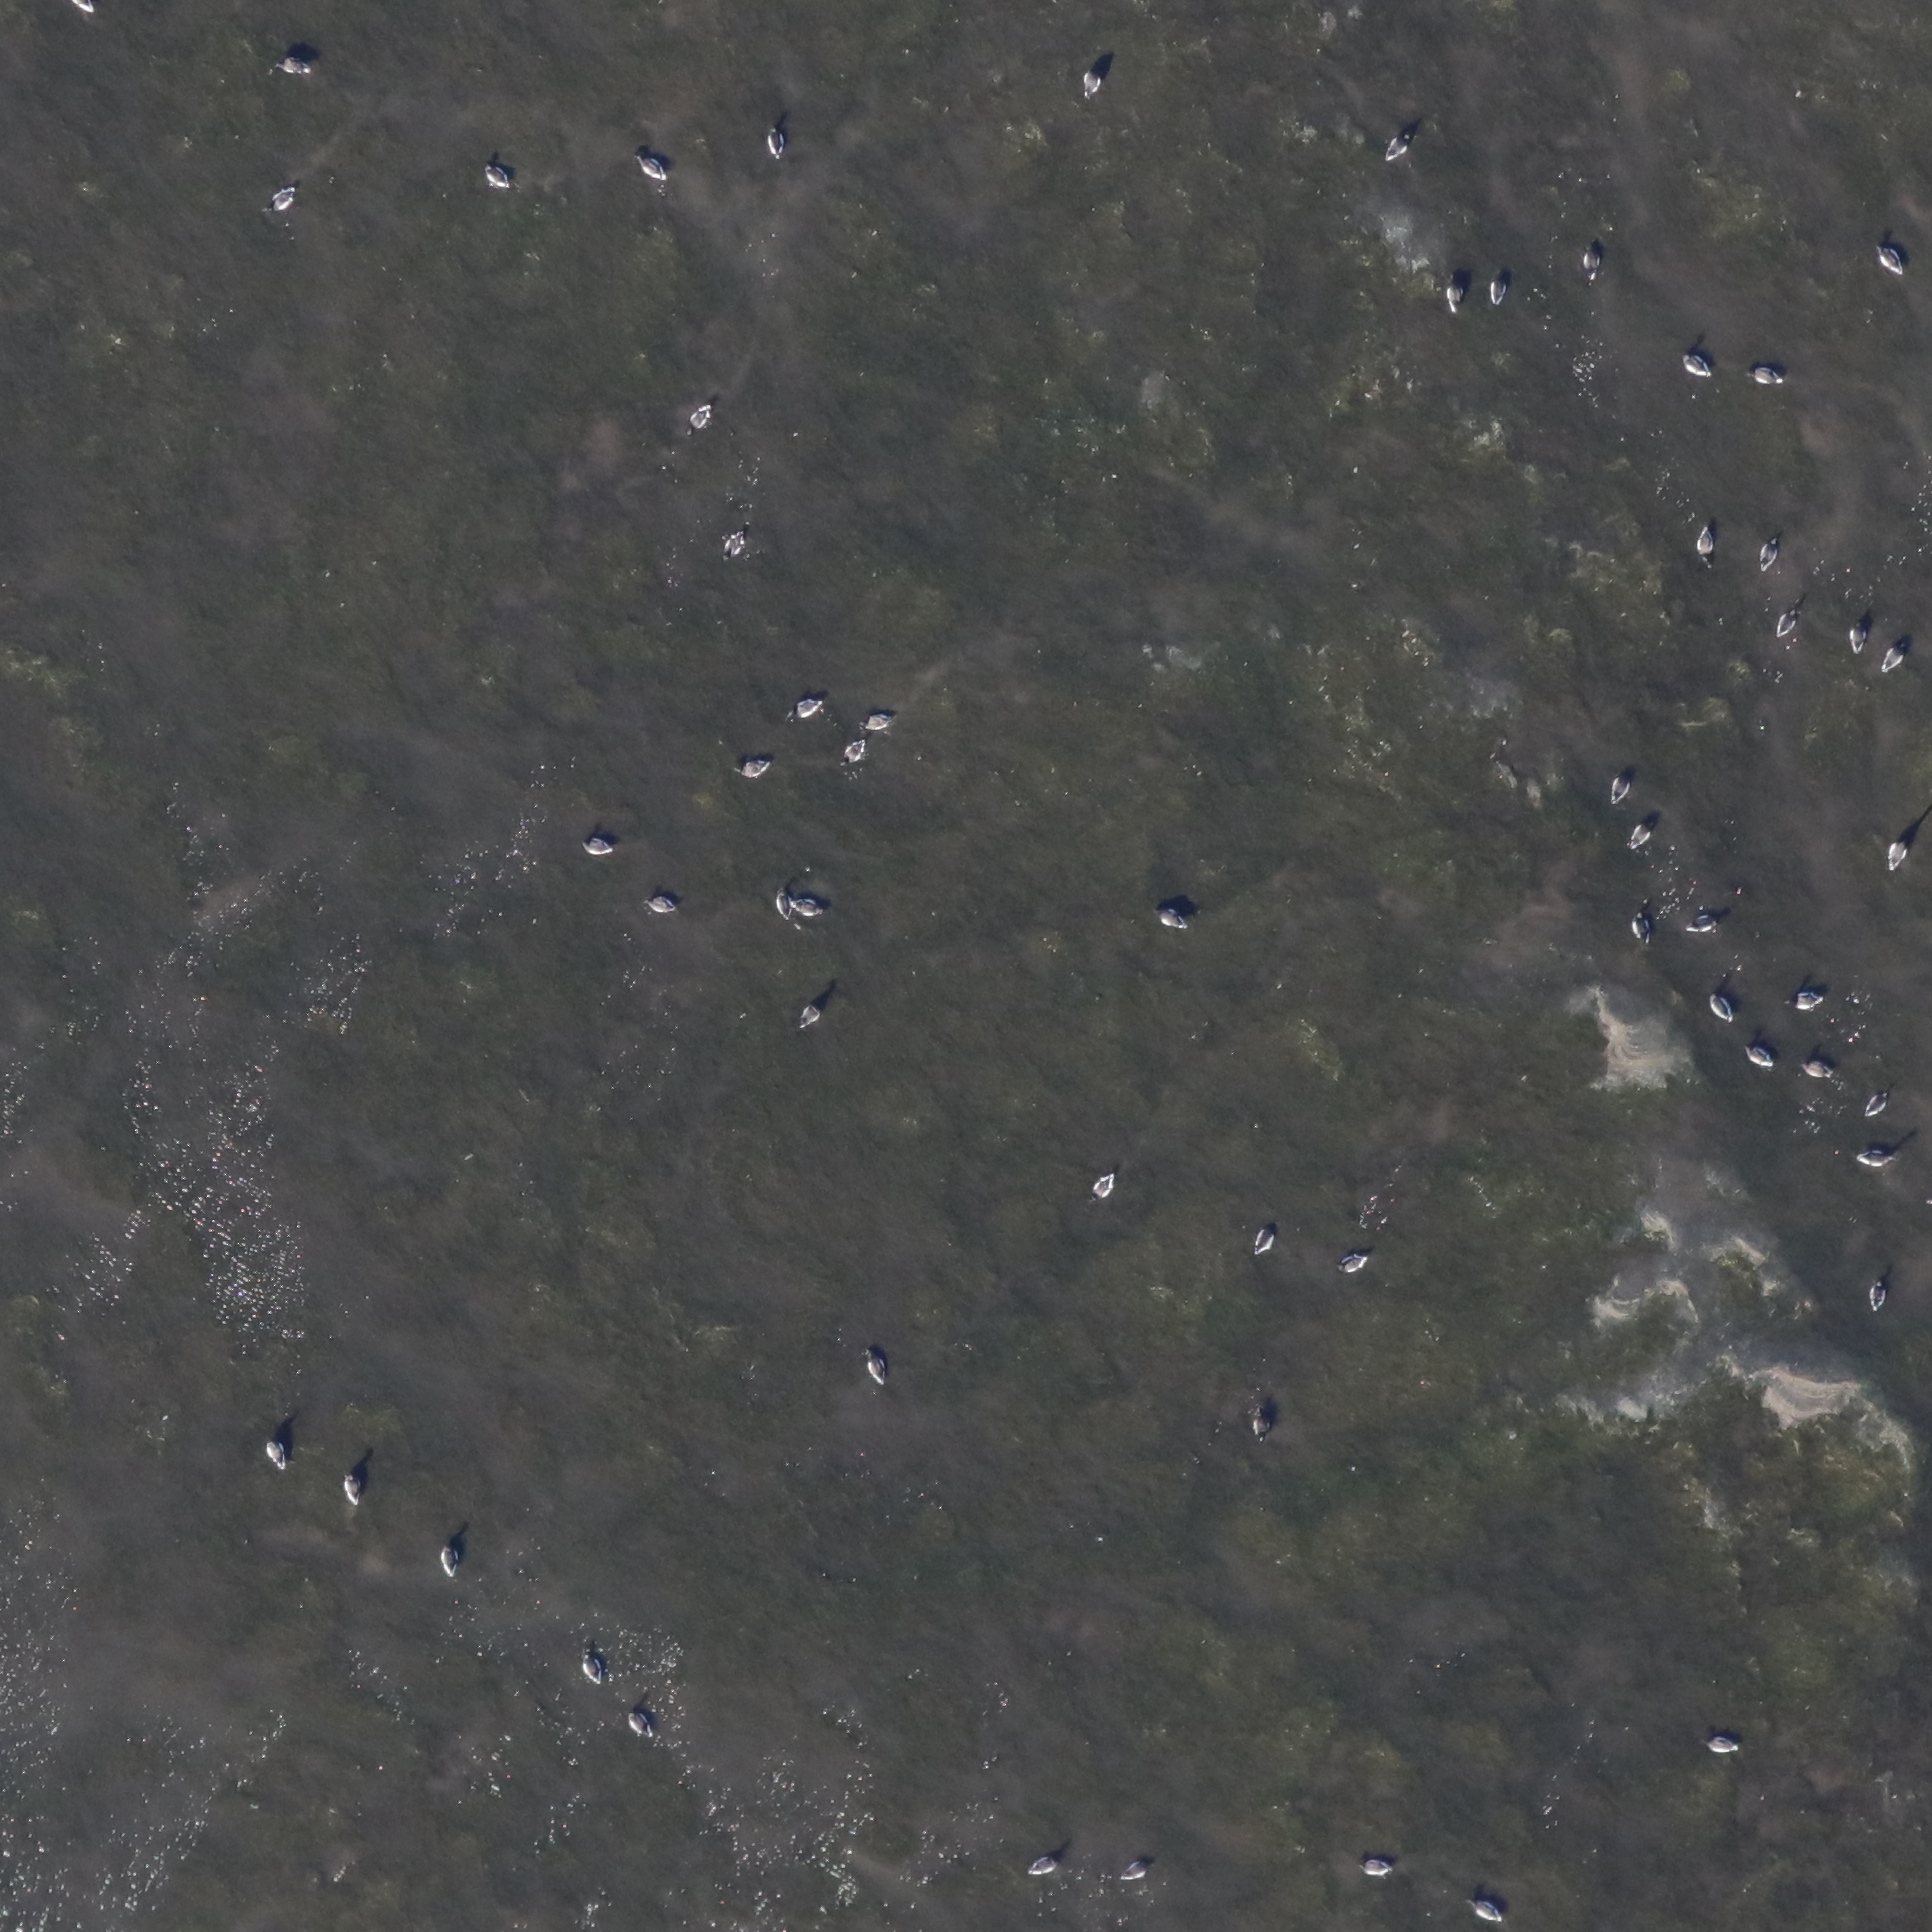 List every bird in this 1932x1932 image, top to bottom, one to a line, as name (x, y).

brant (292, 66)
brant (1093, 82)
brant (778, 140)
brant (1398, 148)
brant (651, 167)
brant (498, 176)
brant (281, 200)
brant (1891, 260)
brant (1590, 263)
brant (1499, 290)
brant (1454, 294)
brant (1696, 363)
brant (1766, 374)
brant (701, 418)
brant (1705, 542)
brant (734, 544)
brant (1768, 553)
brant (1787, 621)
brant (1856, 636)
brant (1893, 656)
brant (807, 709)
brant (877, 722)
brant (855, 754)
brant (754, 767)
brant (1620, 787)
brant (1639, 835)
brant (597, 845)
brant (1897, 853)
brant (661, 903)
brant (799, 905)
brant (1172, 916)
brant (1700, 922)
brant (1642, 926)
brant (1806, 998)
brant (1720, 1005)
brant (812, 1014)
brant (1758, 1054)
brant (1816, 1069)
brant (1875, 1102)
brant (1875, 1156)
brant (1104, 1187)
brant (1265, 1239)
brant (1353, 1262)
brant (1876, 1295)
brant (877, 1367)
brant (1262, 1424)
brant (277, 1454)
brant (352, 1487)
brant (451, 1557)
brant (593, 1666)
brant (640, 1725)
brant (1720, 1743)
brant (1045, 1864)
brant (1376, 1866)
brant (1136, 1870)
brant (1486, 1909)